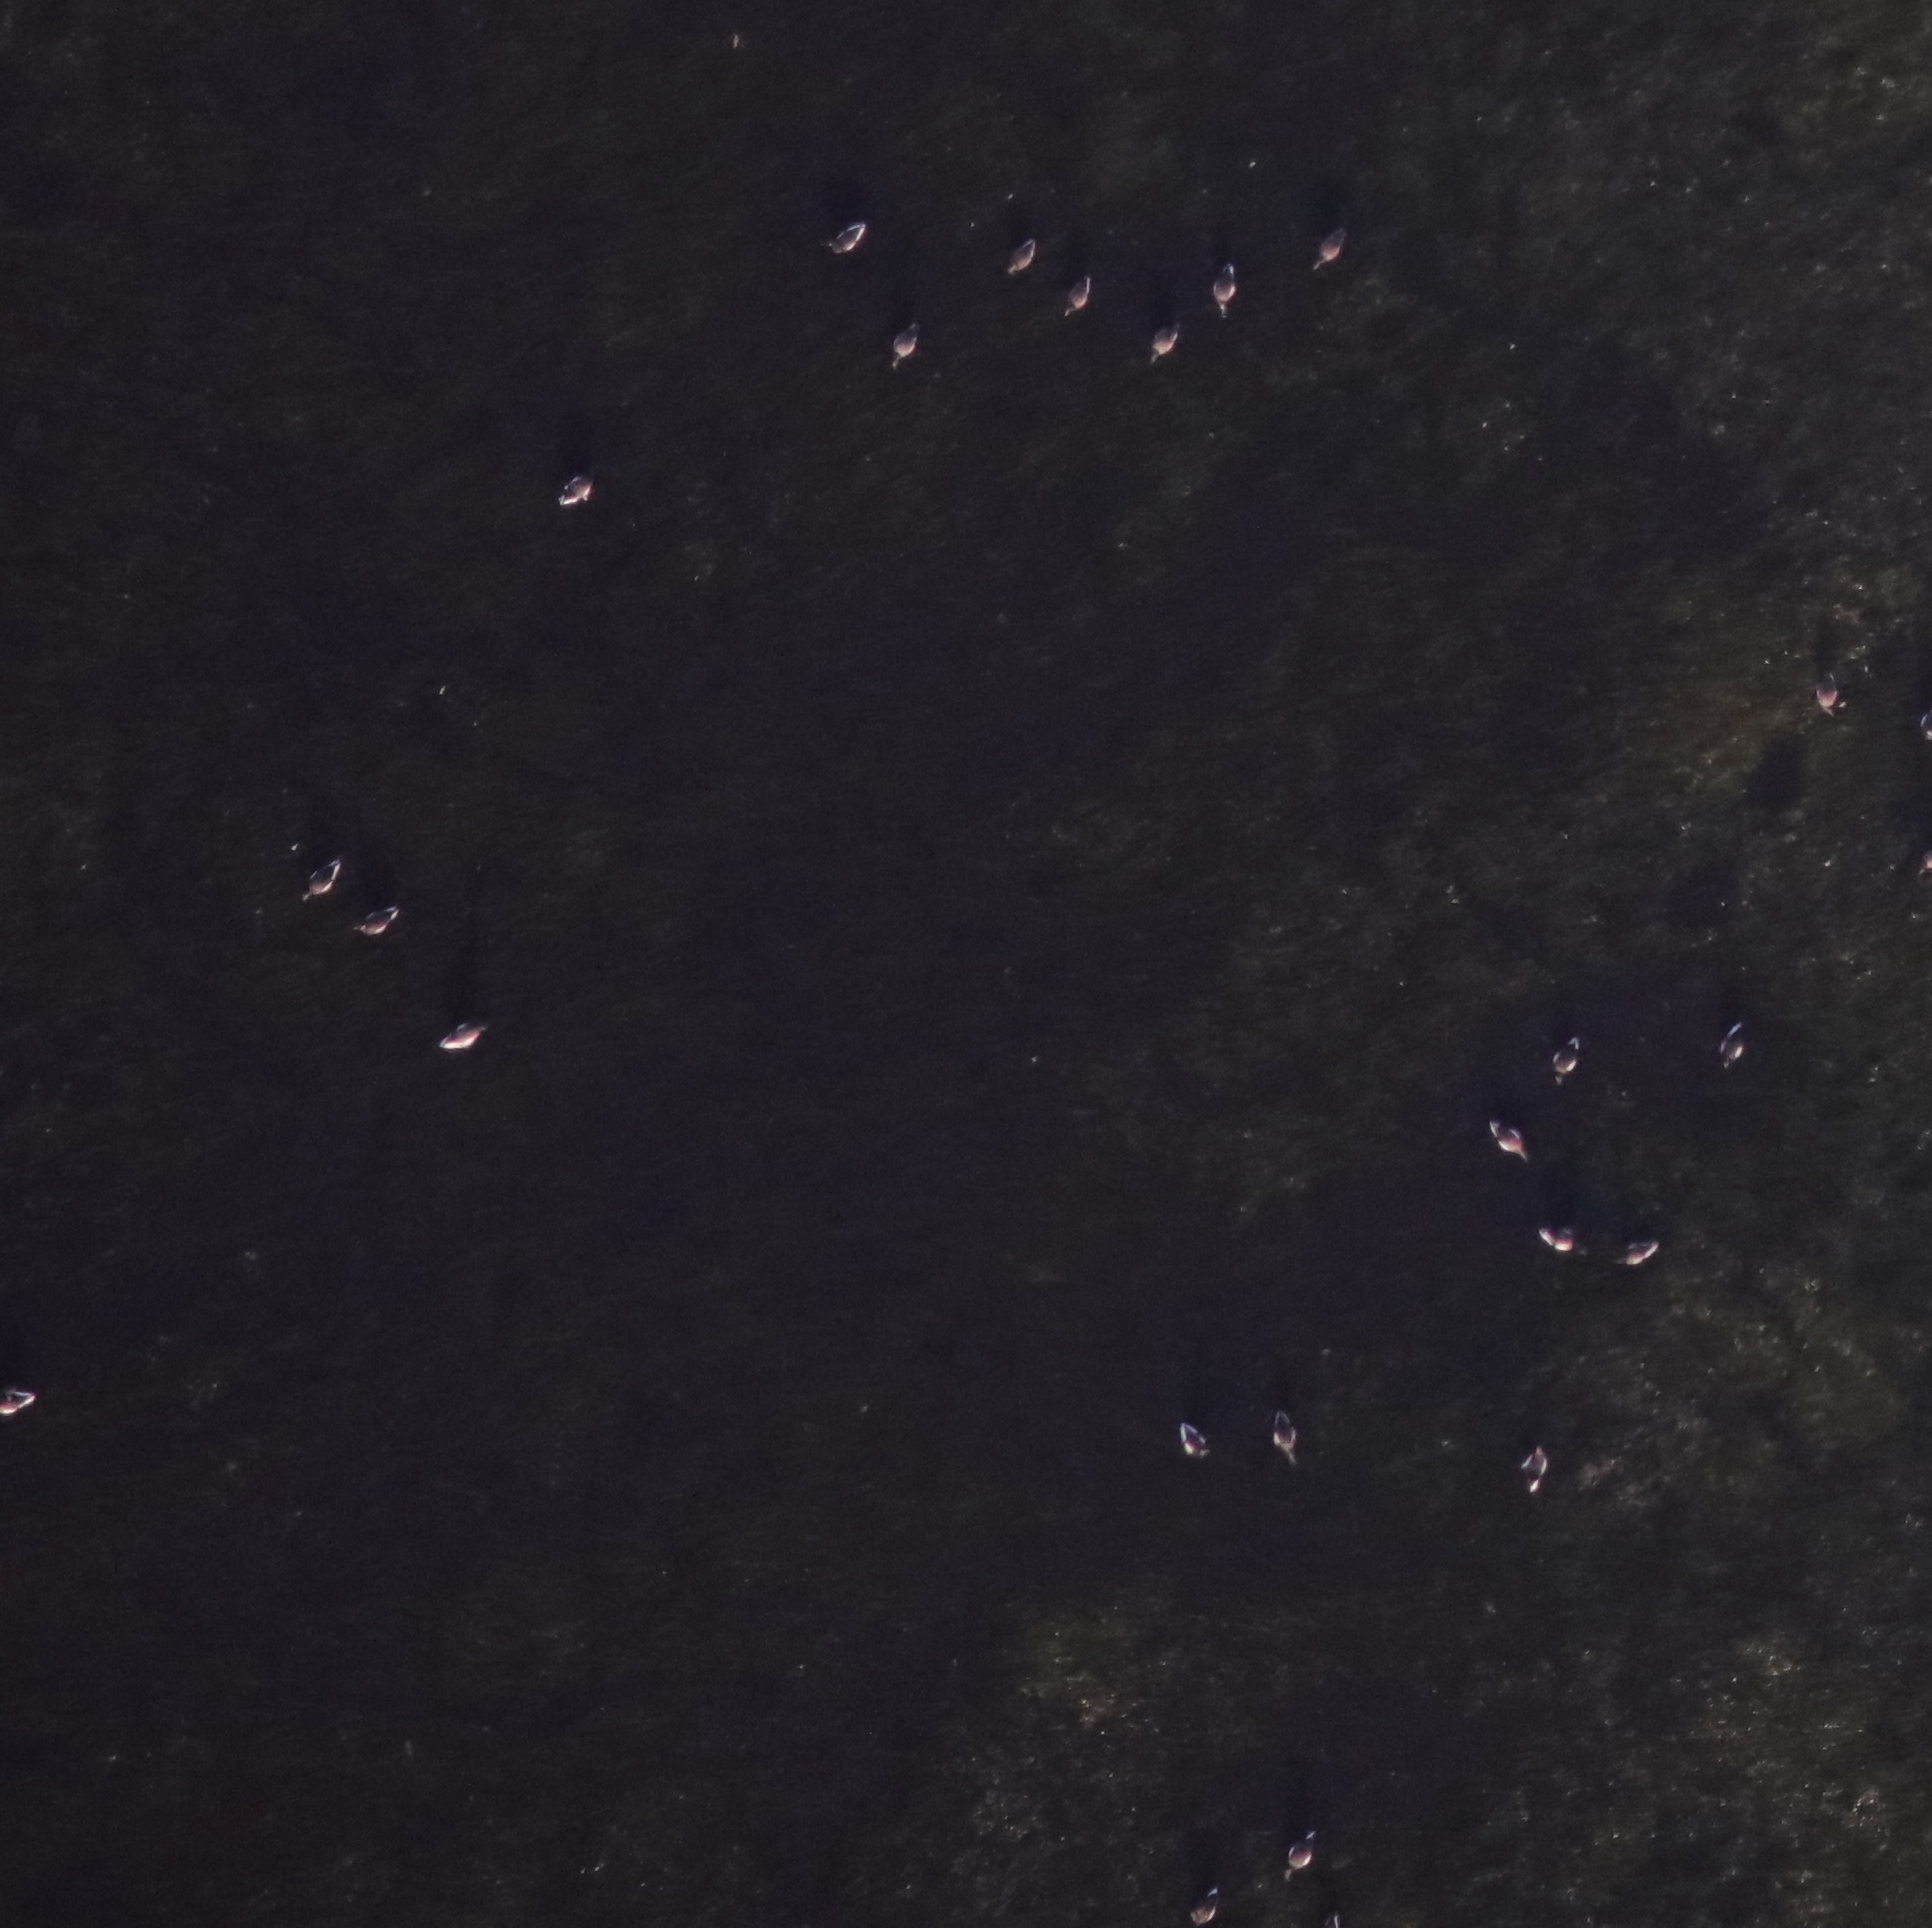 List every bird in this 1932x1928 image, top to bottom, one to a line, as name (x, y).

brant (846, 240)
brant (1331, 247)
brant (1022, 257)
brant (1225, 288)
brant (1083, 296)
brant (1166, 341)
brant (905, 344)
brant (578, 489)
brant (1829, 695)
brant (322, 880)
brant (380, 921)
brant (462, 1036)
brant (1732, 1046)
brant (1565, 1060)
brant (1508, 1138)
brant (1560, 1238)
brant (1639, 1252)
brant (13, 1404)
brant (1286, 1438)
brant (1196, 1442)
brant (1536, 1468)
brant (1301, 1855)
brant (1207, 1915)